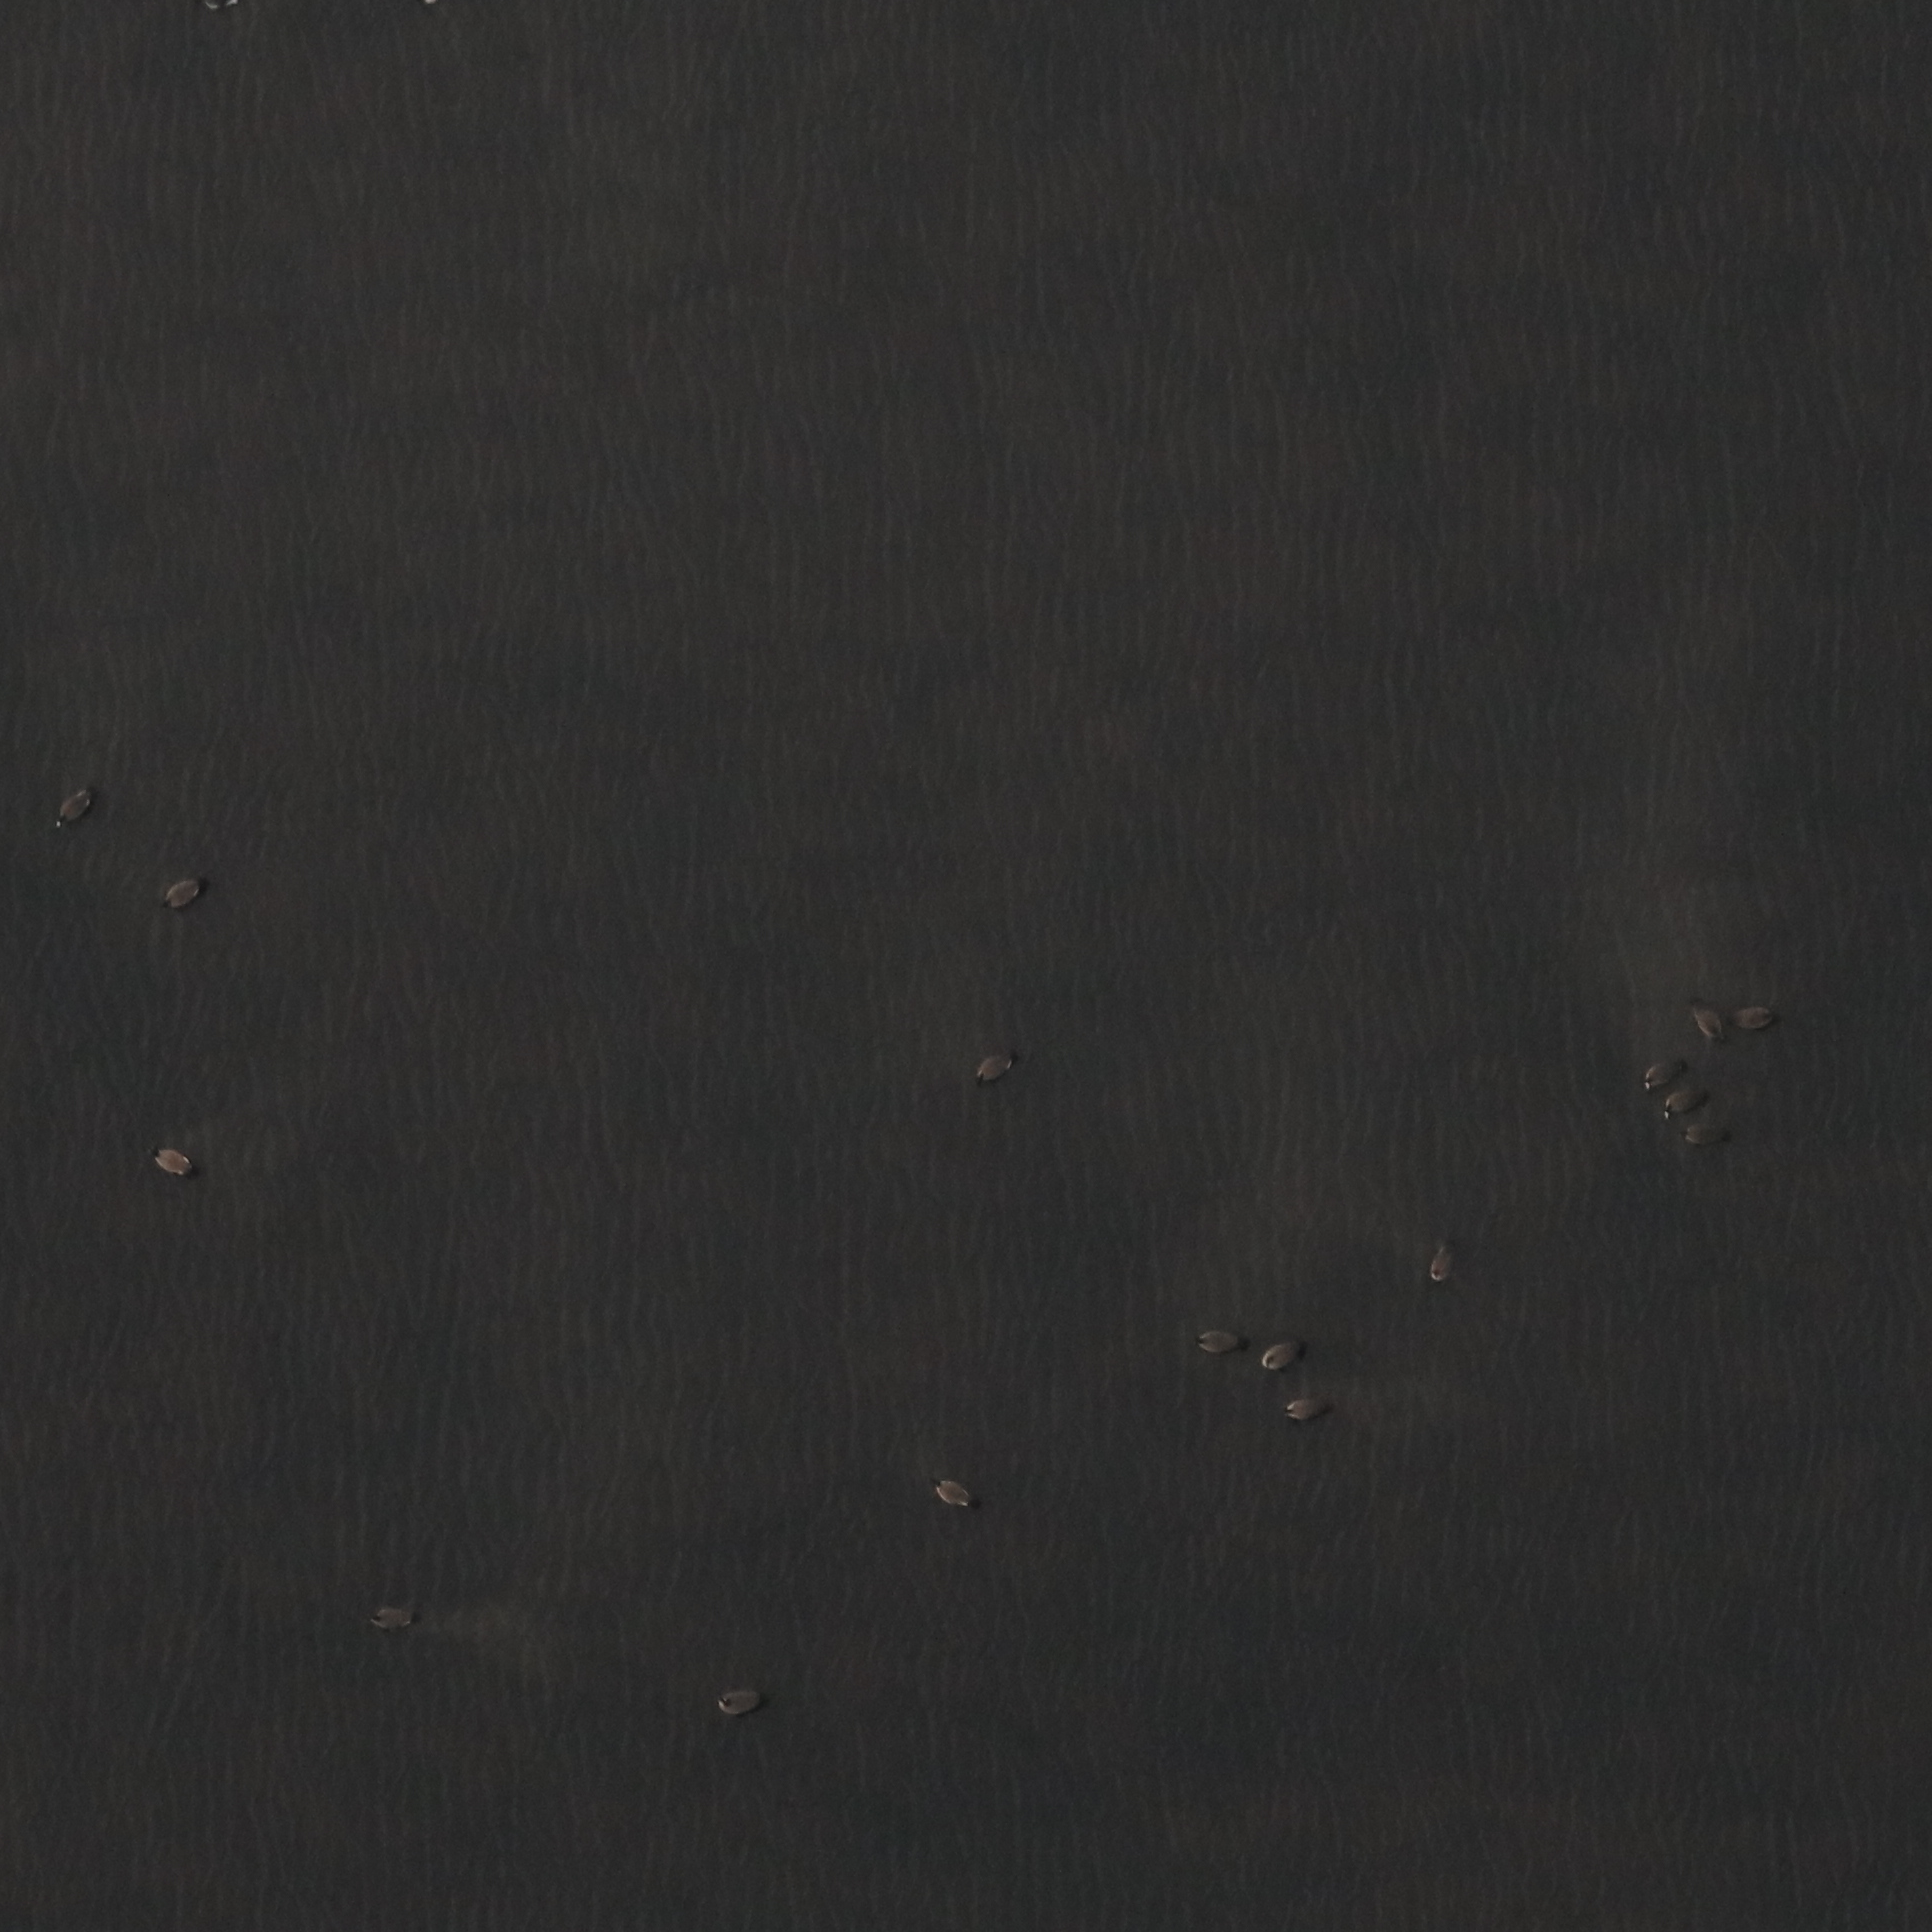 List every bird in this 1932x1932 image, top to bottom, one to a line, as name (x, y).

Canada goose (73, 806)
Canada goose (181, 895)
Canada goose (1753, 1016)
Canada goose (1708, 1021)
Canada goose (994, 1065)
Canada goose (1657, 1073)
Canada goose (1678, 1101)
Canada goose (1702, 1134)
Canada goose (172, 1161)
Canada goose (1440, 1265)
Canada goose (1216, 1342)
Canada goose (1278, 1356)
Canada goose (1301, 1409)
Canada goose (953, 1493)
Canada goose (392, 1618)
Canada goose (738, 1701)